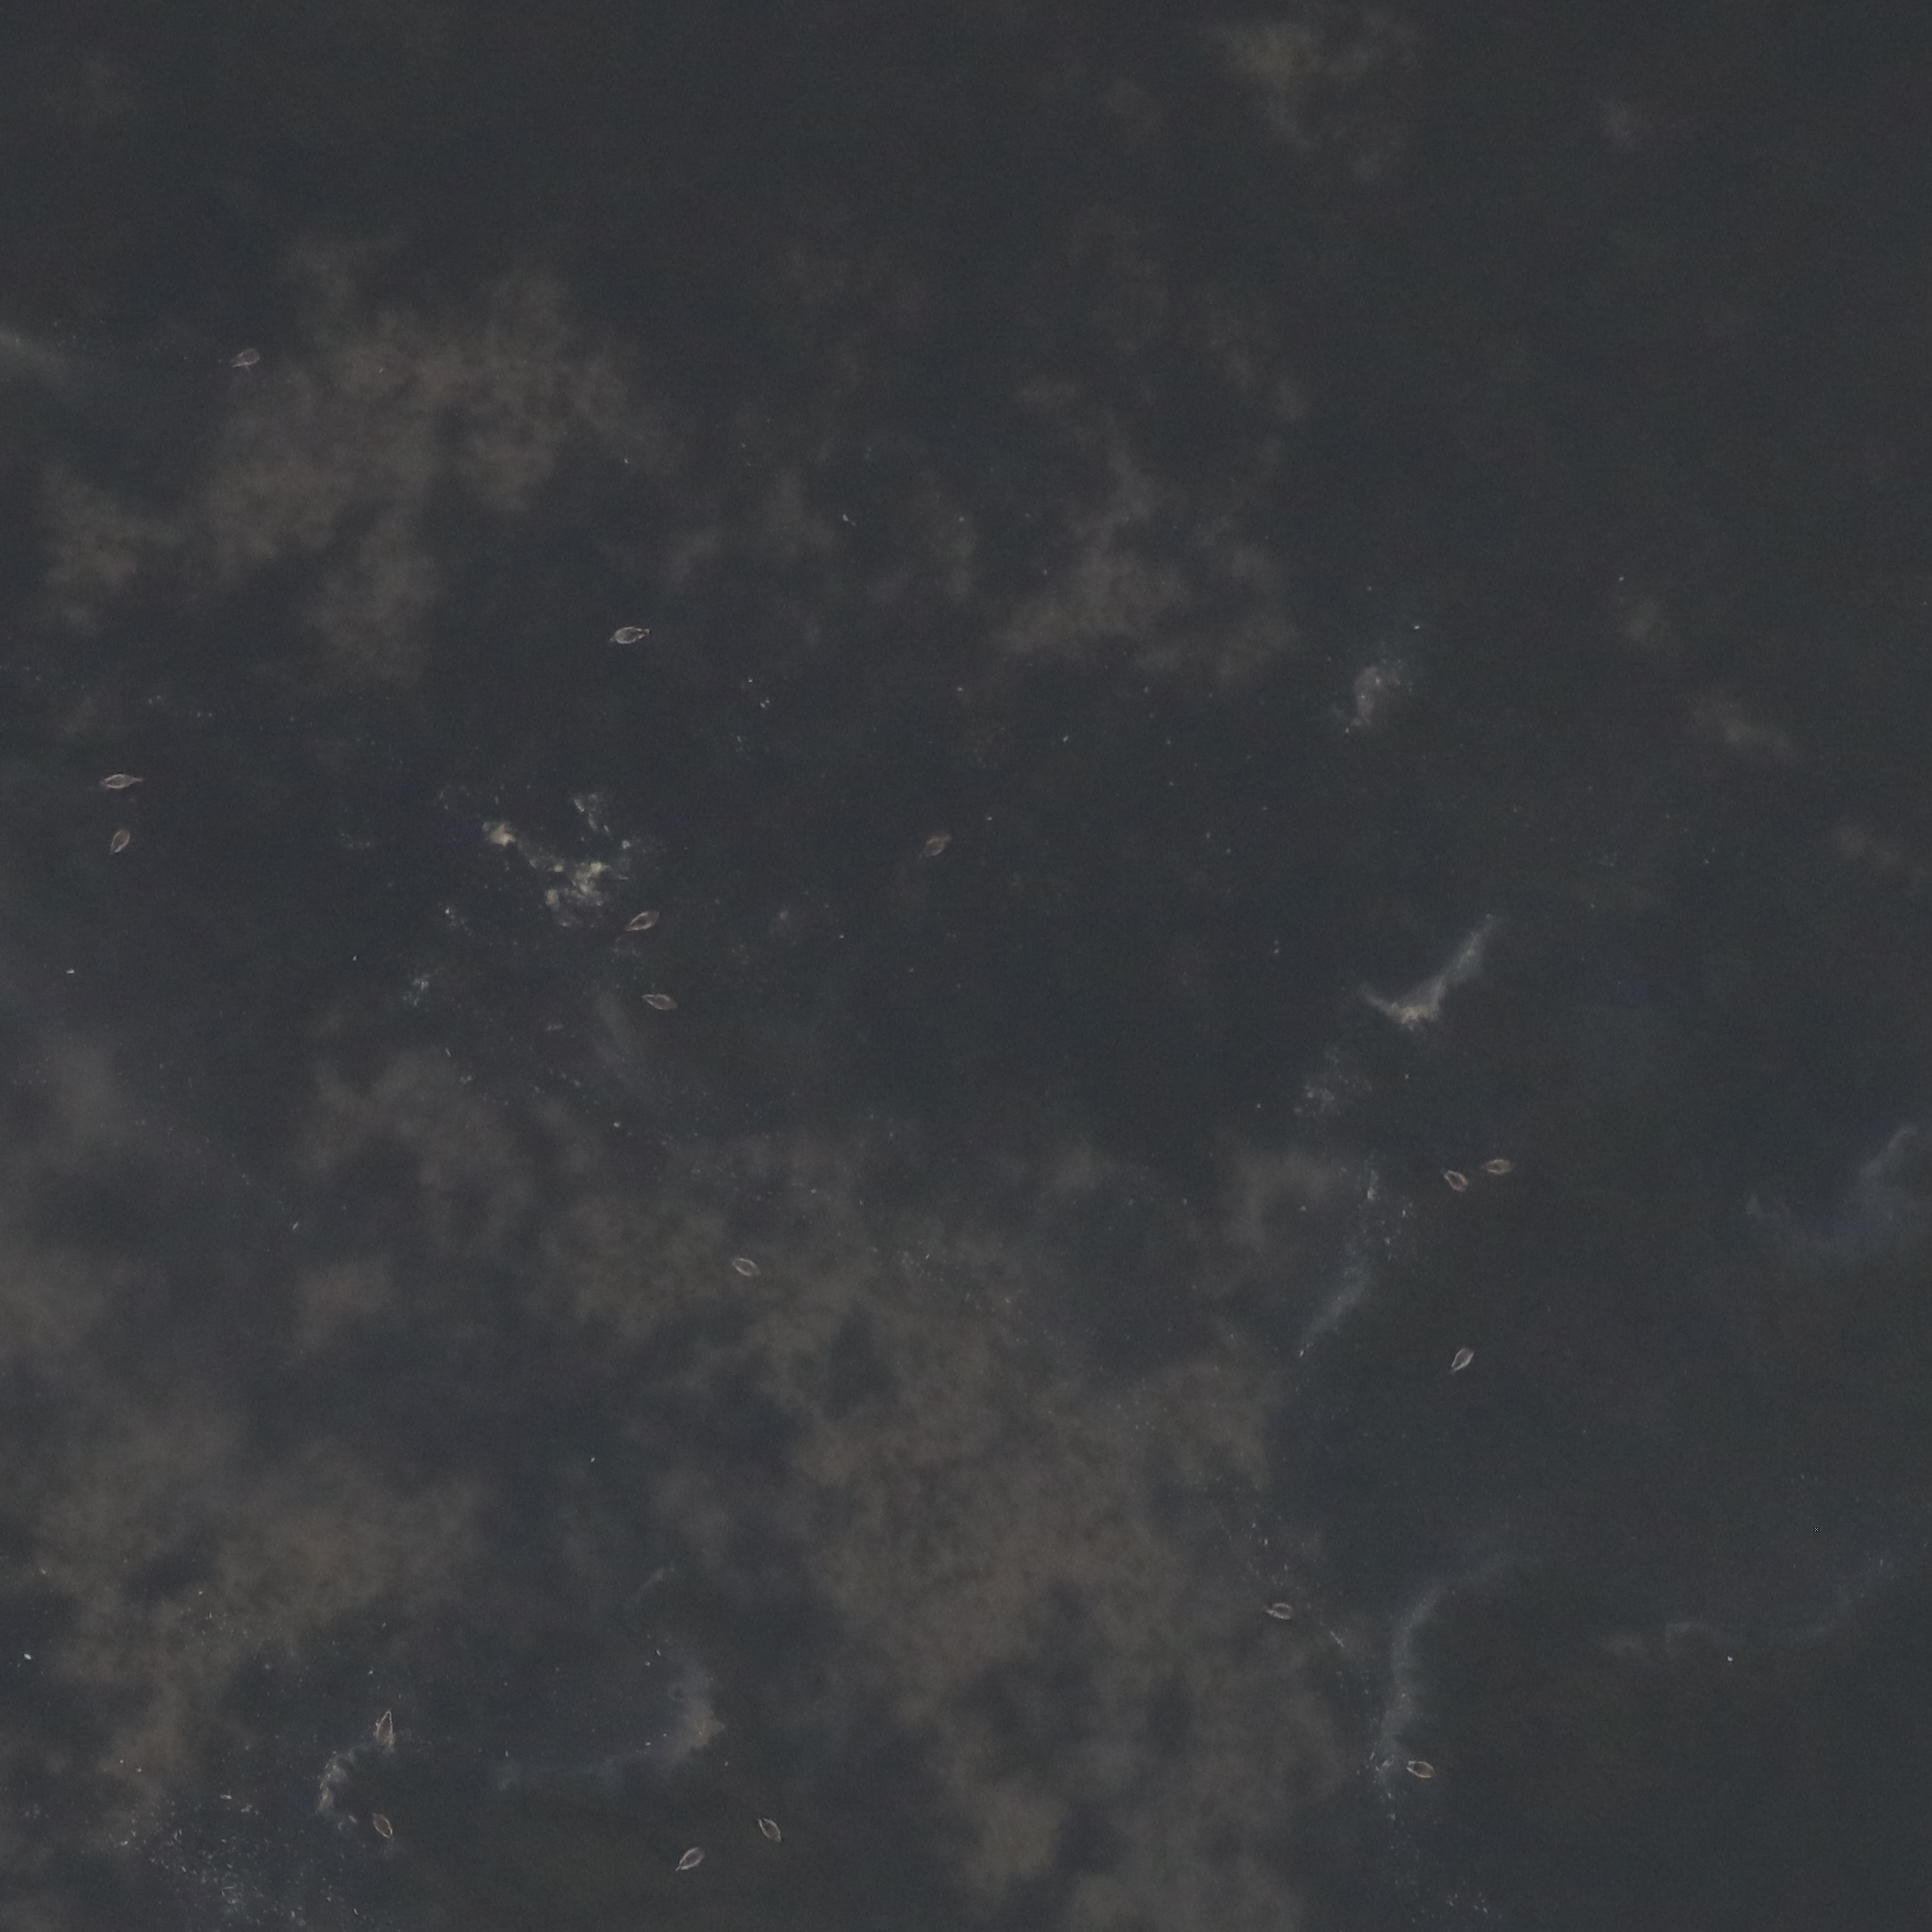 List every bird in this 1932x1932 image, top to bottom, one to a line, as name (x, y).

other bird (244, 353)
other bird (627, 640)
other bird (121, 783)
other bird (124, 837)
other bird (935, 847)
other bird (640, 921)
other bird (661, 1002)
other bird (1492, 1166)
other bird (1455, 1178)
other bird (741, 1262)
other bird (1462, 1357)
other bird (1275, 1610)
other bird (385, 1737)
other bird (1425, 1764)
other bird (382, 1822)
other bird (767, 1826)
other bird (688, 1858)